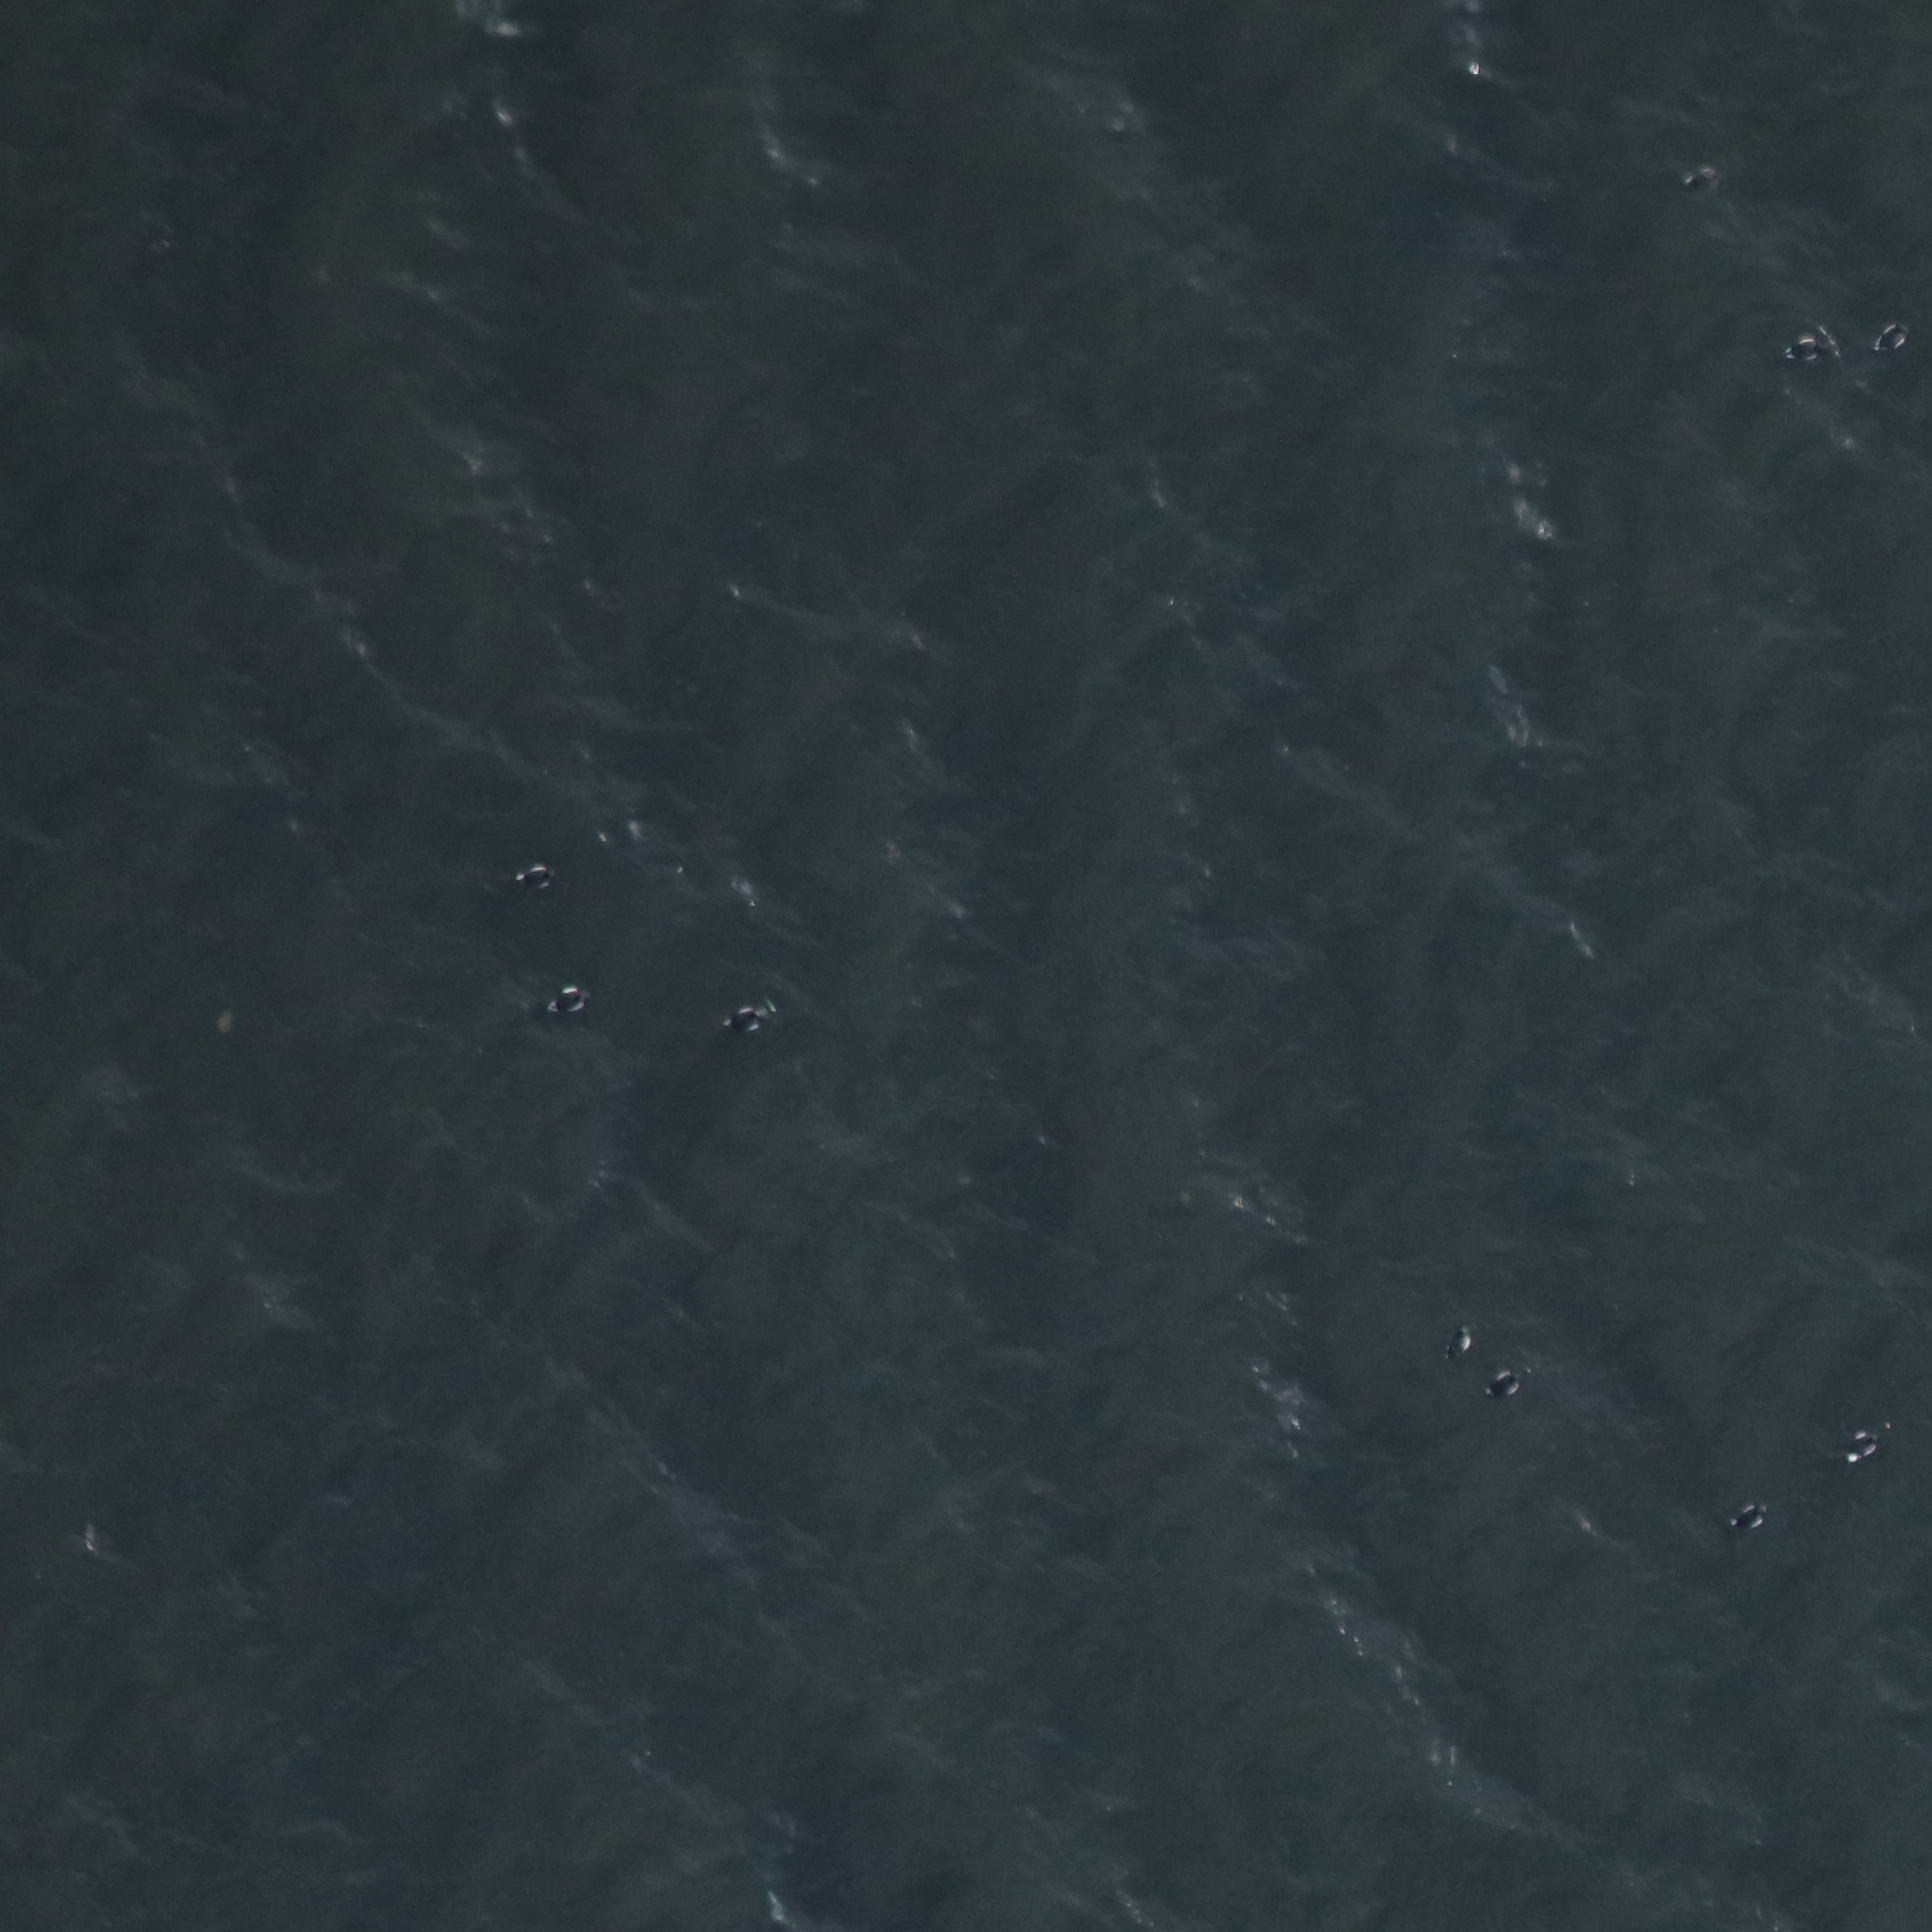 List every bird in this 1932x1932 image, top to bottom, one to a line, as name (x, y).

brant (1700, 174)
brant (1890, 338)
brant (1811, 346)
brant (537, 877)
brant (567, 1001)
brant (748, 1017)
brant (1457, 1344)
brant (1505, 1382)
brant (1860, 1445)
brant (1751, 1515)